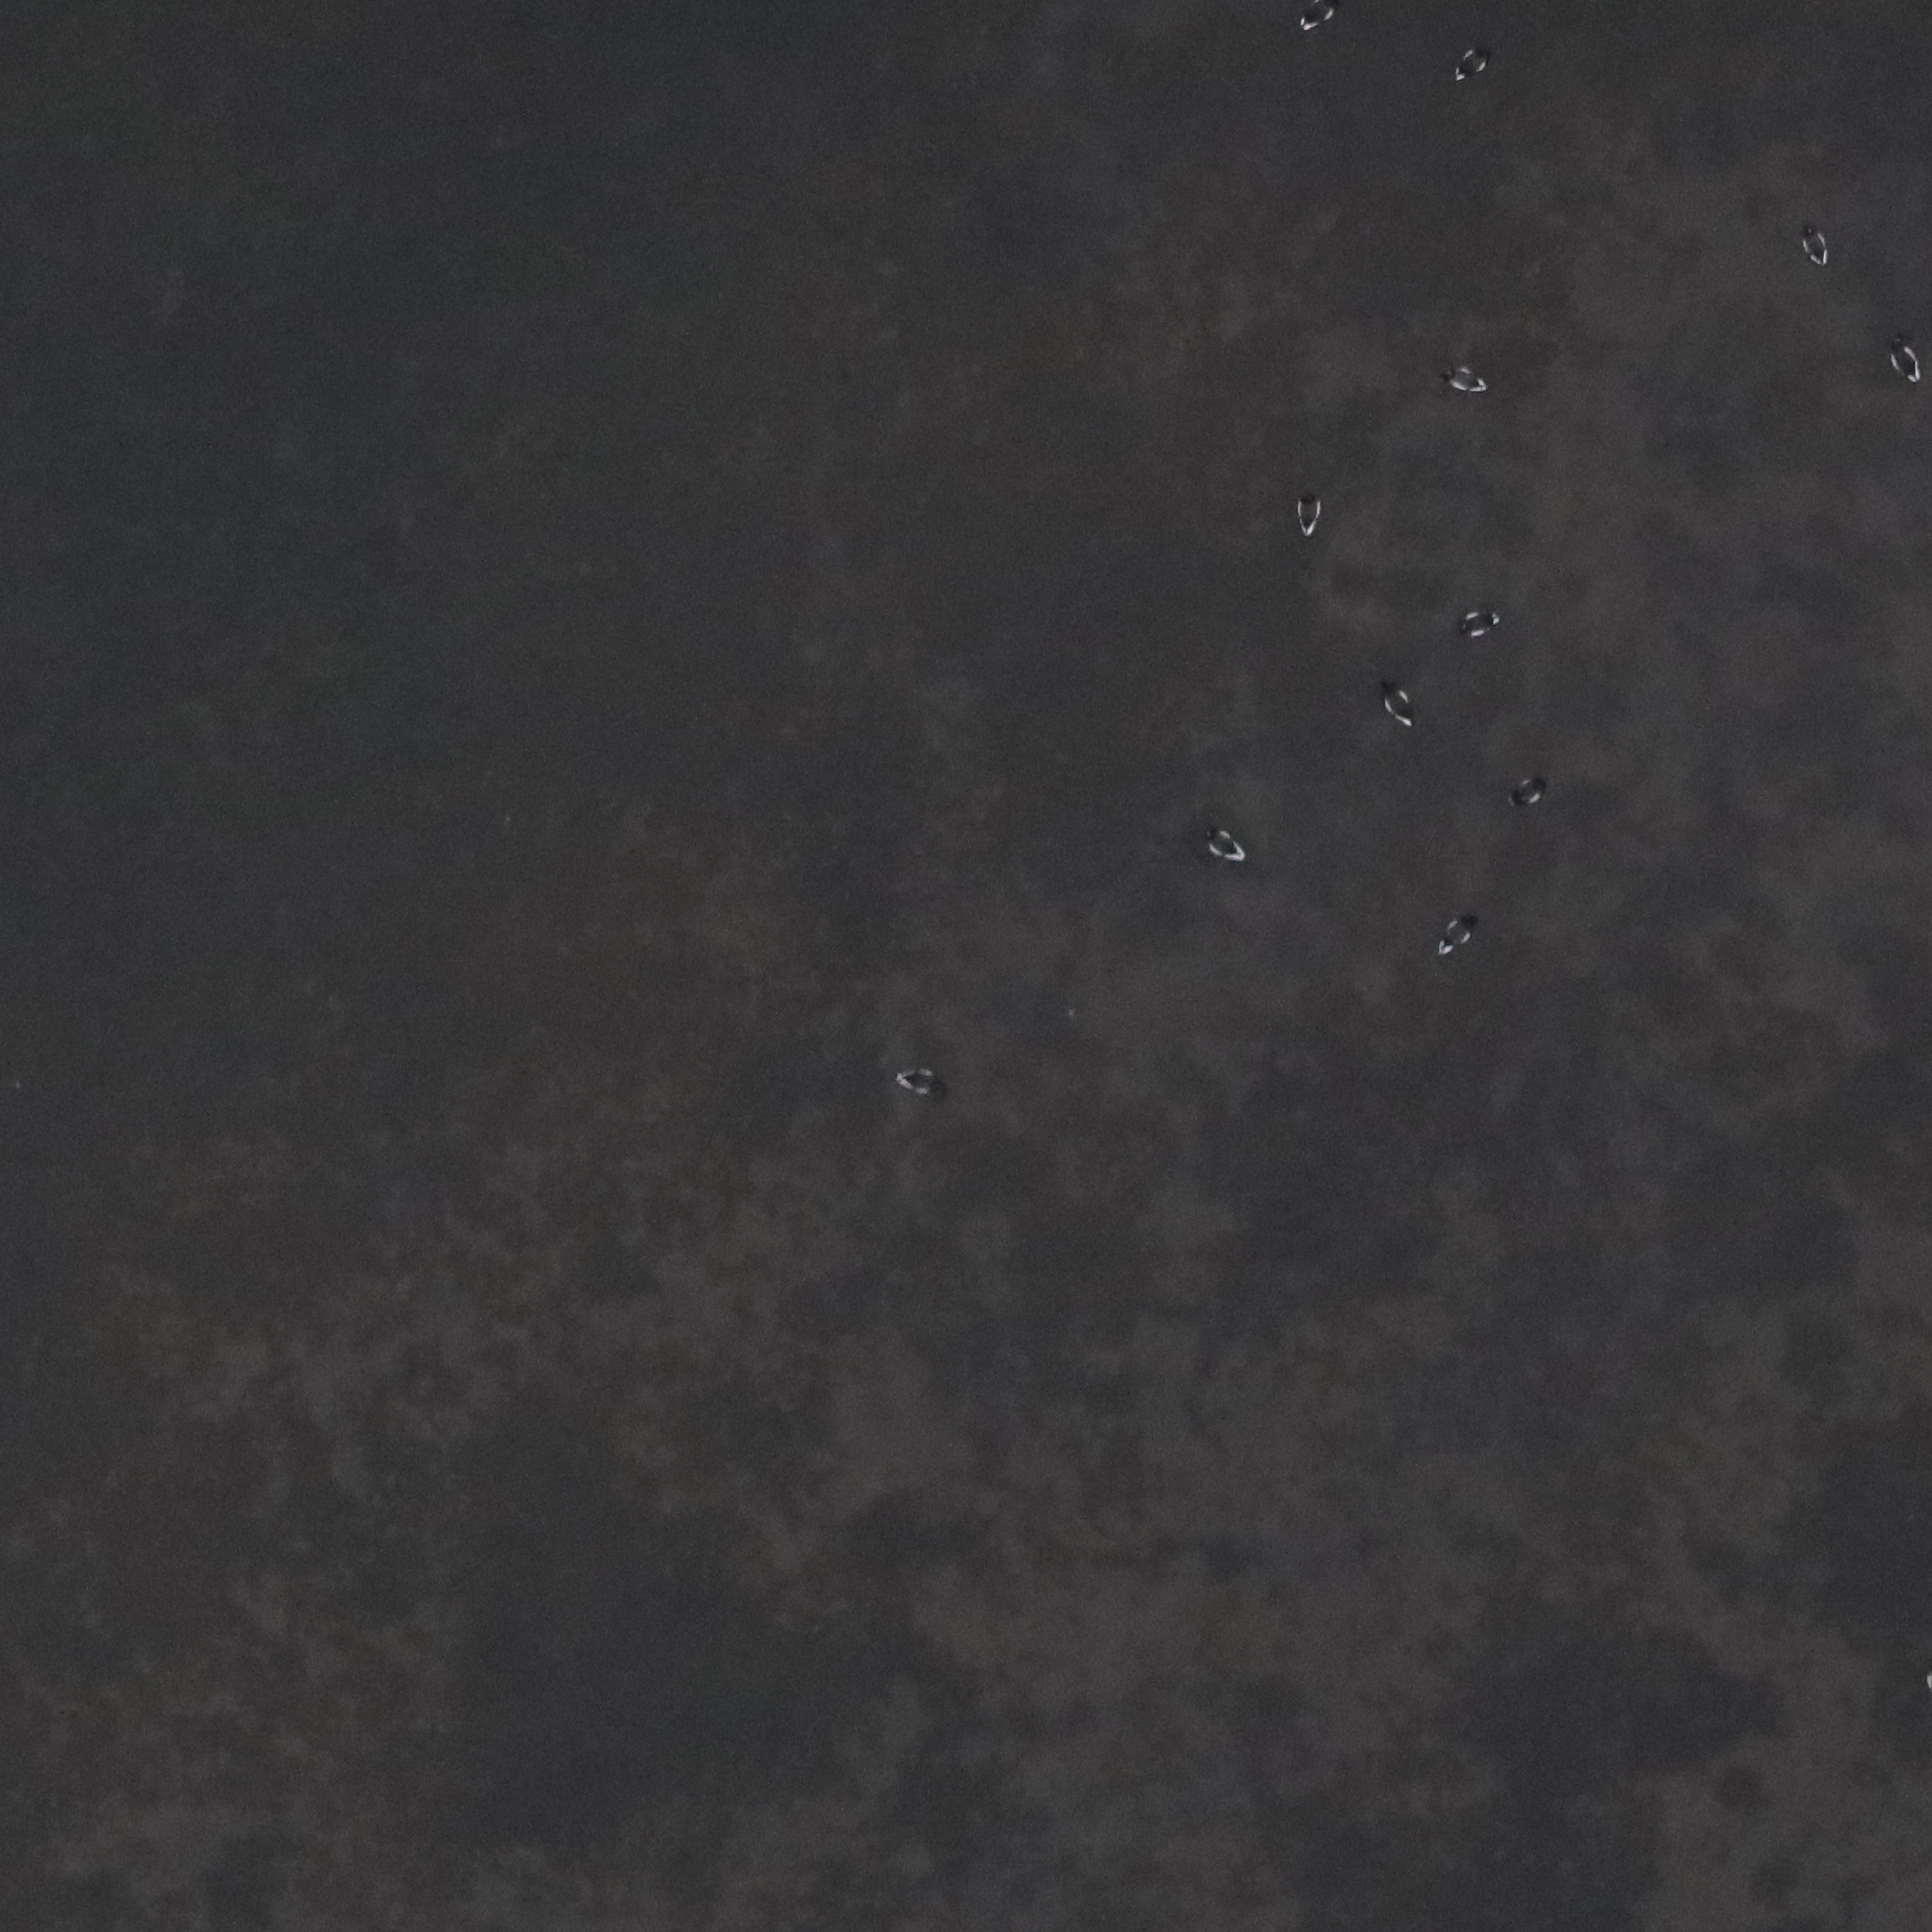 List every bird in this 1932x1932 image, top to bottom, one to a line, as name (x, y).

brant (1317, 15)
brant (1470, 63)
brant (1815, 245)
brant (1904, 360)
brant (1465, 380)
brant (1309, 513)
brant (1479, 623)
brant (1399, 705)
brant (1527, 792)
brant (1223, 844)
brant (1457, 934)
brant (918, 1080)